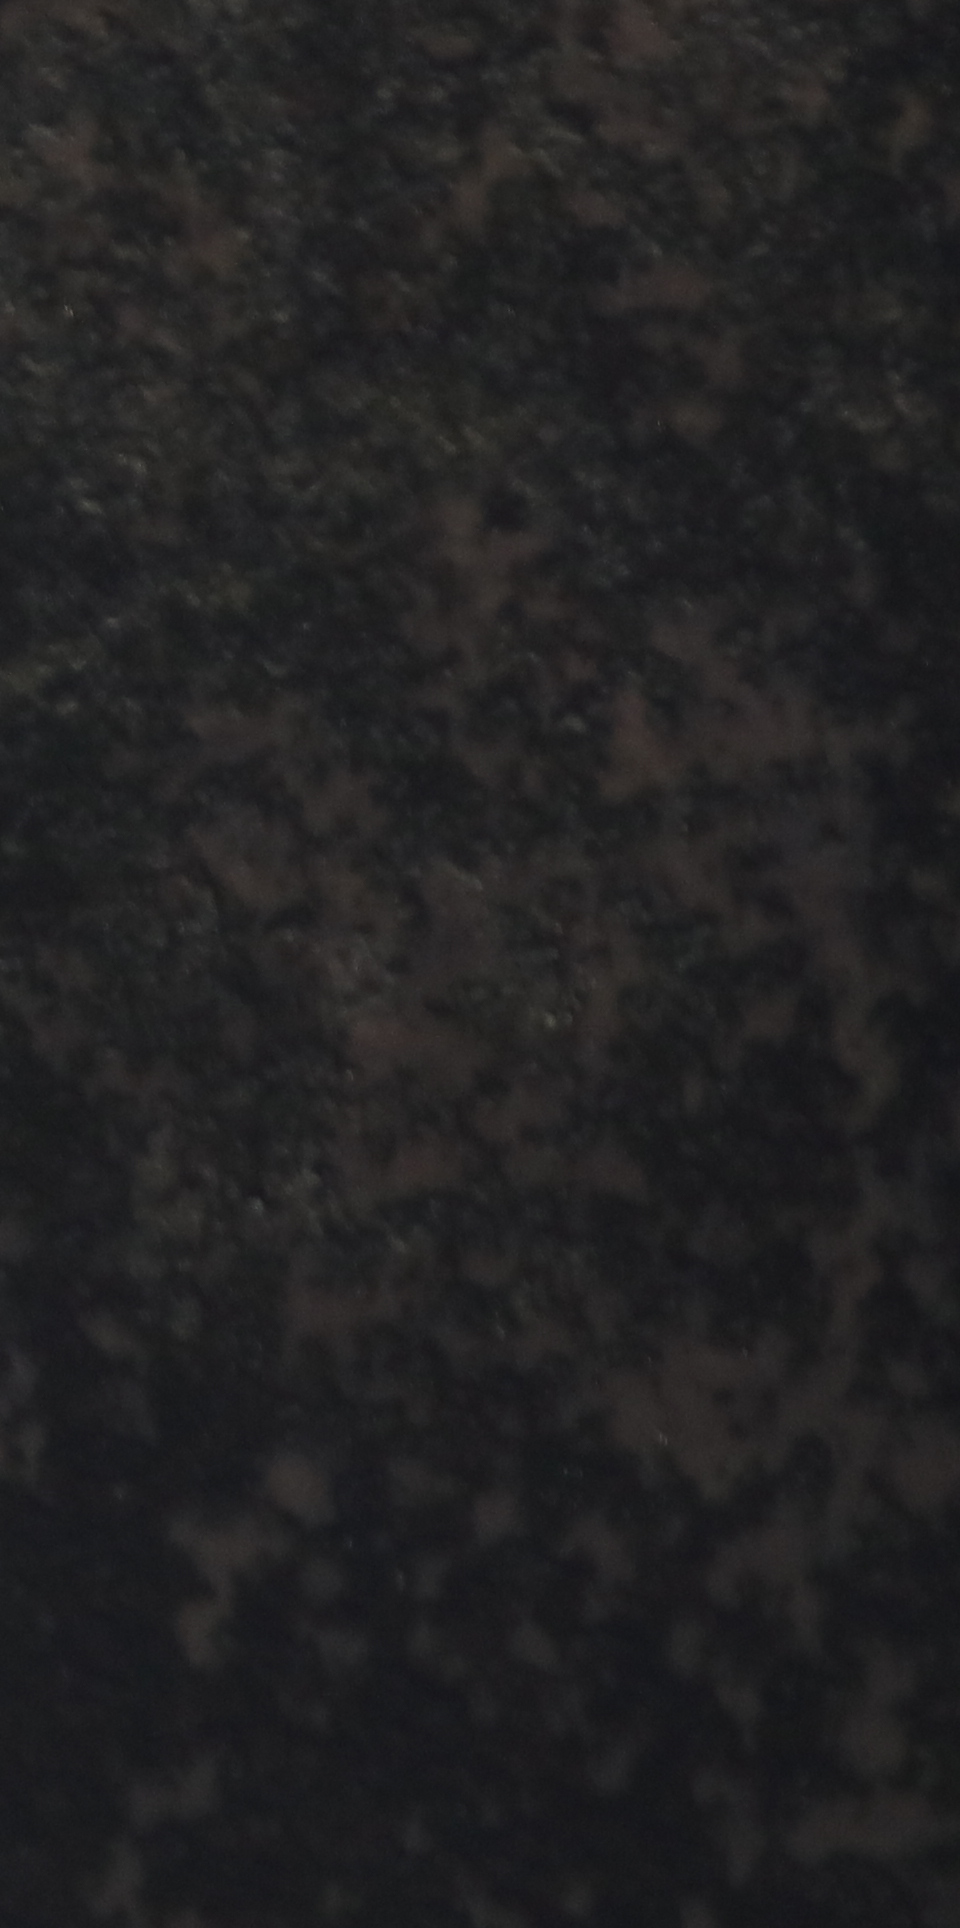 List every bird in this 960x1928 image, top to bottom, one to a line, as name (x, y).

None